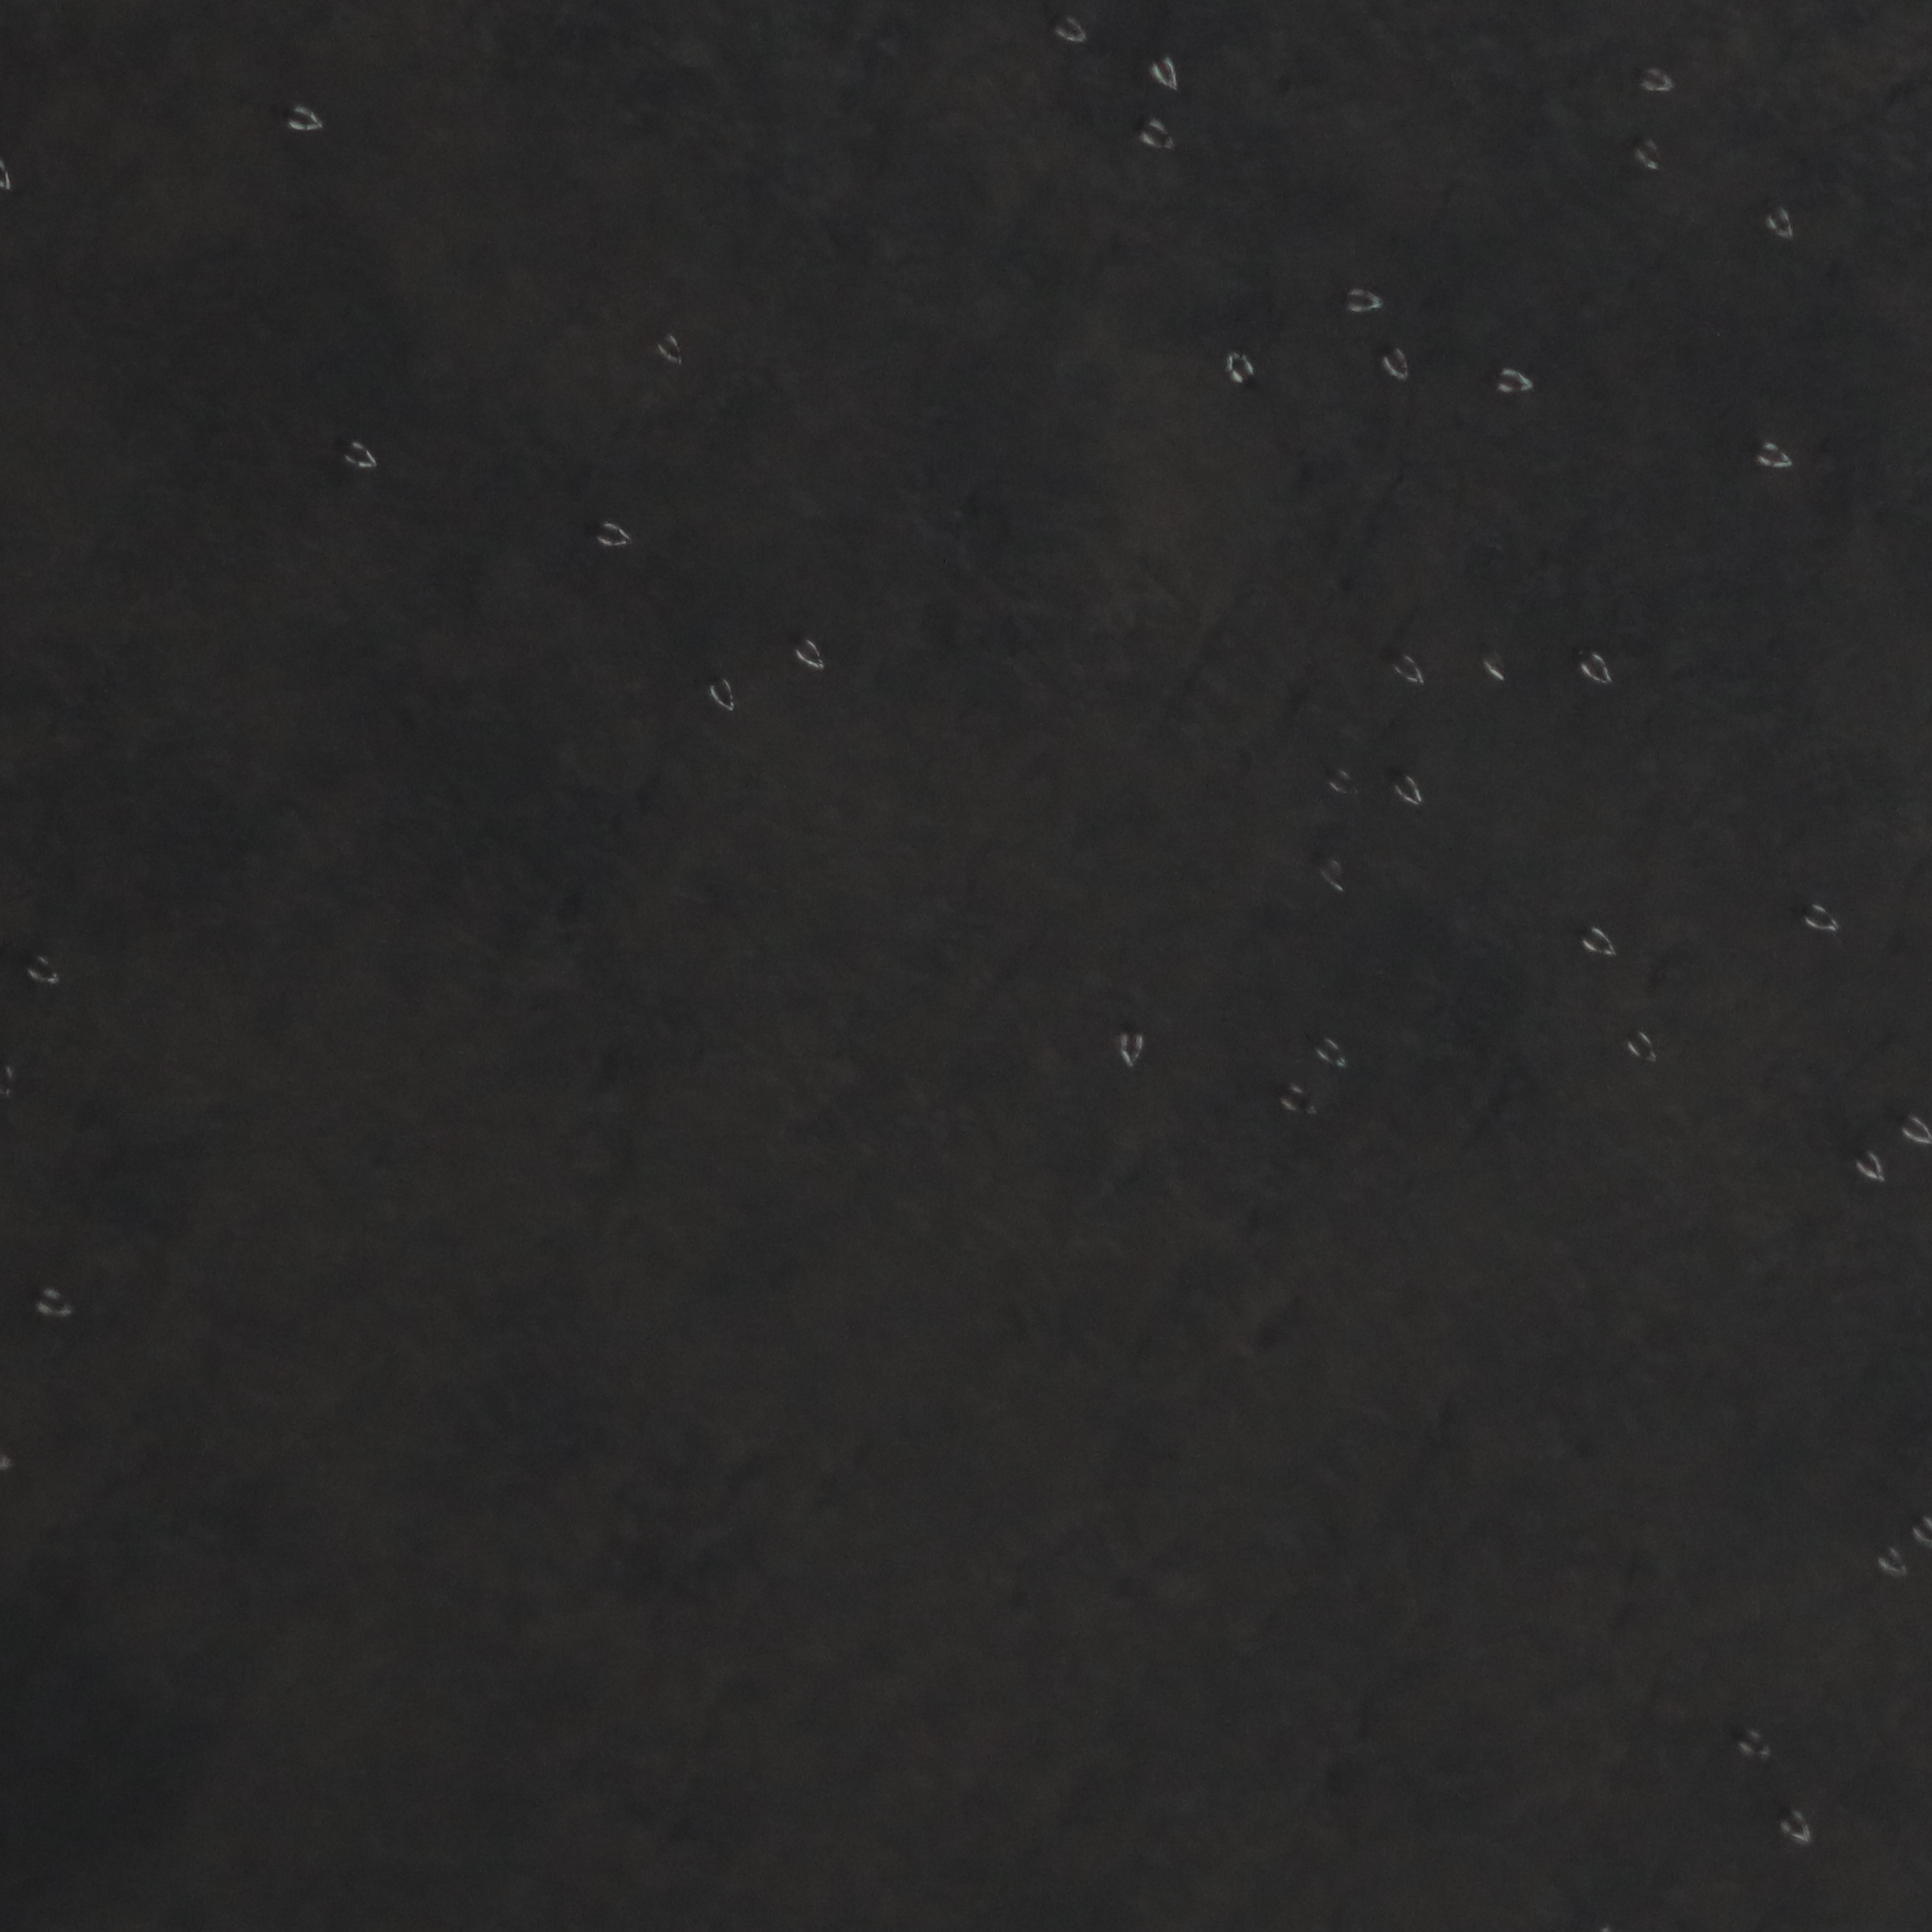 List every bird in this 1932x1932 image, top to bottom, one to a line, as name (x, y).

brant (1066, 21)
brant (1164, 72)
brant (1656, 77)
brant (310, 123)
brant (1154, 133)
brant (1646, 155)
brant (2, 165)
brant (1779, 221)
brant (1360, 300)
brant (665, 342)
brant (1396, 360)
brant (1239, 365)
brant (1511, 377)
brant (359, 449)
brant (1774, 452)
brant (618, 533)
brant (808, 651)
brant (1404, 656)
brant (1594, 667)
brant (1493, 674)
brant (725, 694)
brant (1345, 780)
brant (1406, 786)
brant (1336, 876)
brant (1818, 919)
brant (1603, 940)
brant (41, 961)
brant (1131, 1044)
brant (1642, 1049)
brant (1328, 1053)
brant (8, 1080)
brant (1293, 1104)
brant (1912, 1133)
brant (1870, 1162)
brant (52, 1298)
brant (1923, 1527)
brant (1893, 1556)
brant (1751, 1750)
brant (1795, 1823)